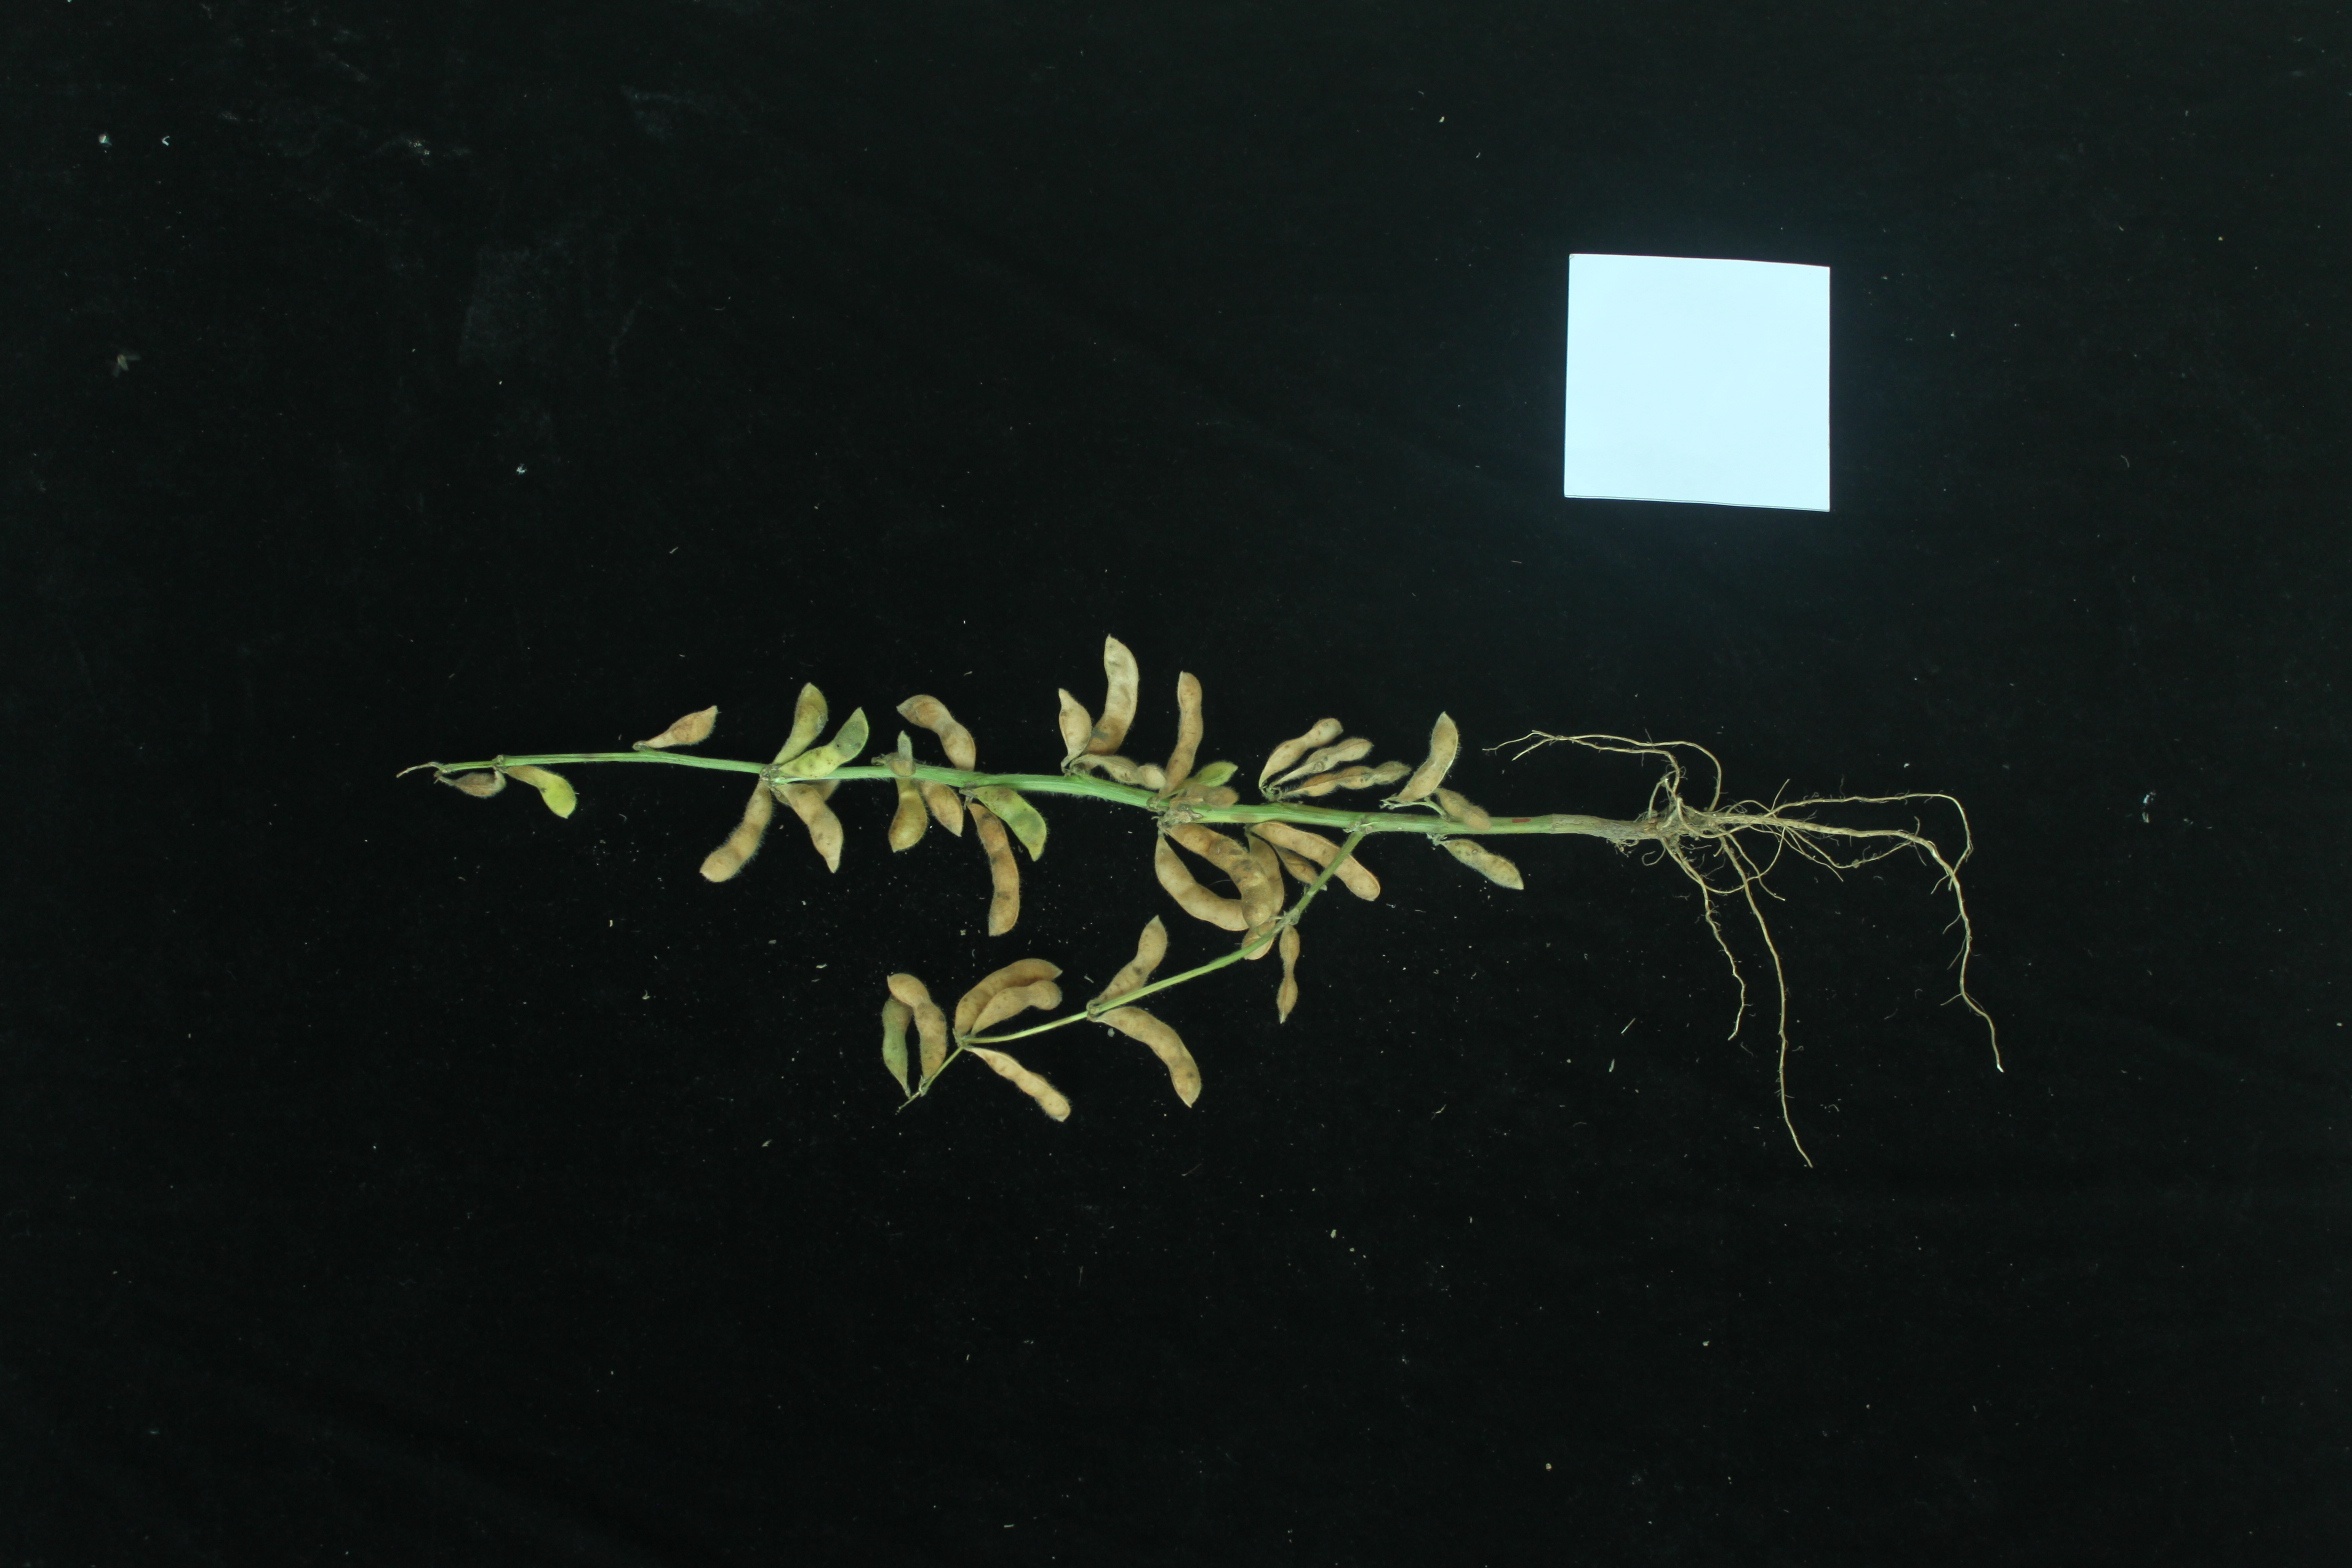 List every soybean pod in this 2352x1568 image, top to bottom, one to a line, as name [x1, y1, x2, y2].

soybean pod [1081, 637, 1137, 754]
soybean pod [1162, 672, 1200, 799]
soybean pod [775, 682, 827, 763]
soybean pod [1057, 691, 1089, 767]
soybean pod [900, 696, 974, 773]
soybean pod [638, 707, 717, 748]
soybean pod [779, 709, 866, 775]
soybean pod [1389, 714, 1459, 801]
soybean pod [1261, 720, 1342, 786]
soybean pod [1272, 740, 1371, 788]
soybean pod [1076, 757, 1166, 788]
soybean pod [884, 760, 926, 854]
soybean pod [1190, 761, 1237, 786]
soybean pod [1281, 763, 1409, 798]
soybean pod [448, 768, 506, 799]
soybean pod [501, 768, 576, 821]
soybean pod [702, 776, 773, 883]
soybean pod [776, 781, 843, 873]
soybean pod [1170, 782, 1238, 813]
soybean pod [914, 783, 963, 839]
soybean pod [961, 787, 1045, 863]
soybean pod [1433, 790, 1489, 829]
soybean pod [966, 805, 1020, 938]
soybean pod [1250, 822, 1378, 902]
soybean pod [1162, 825, 1274, 932]
soybean pod [1157, 832, 1249, 930]
soybean pod [1241, 835, 1283, 961]
soybean pod [1437, 840, 1522, 890]
soybean pod [1275, 848, 1326, 891]
soybean pod [1099, 915, 1166, 1001]
soybean pod [1276, 918, 1298, 1022]
soybean pod [955, 961, 1062, 1037]
soybean pod [887, 975, 946, 1087]
soybean pod [973, 983, 1062, 1033]
soybean pod [884, 996, 908, 1099]
soybean pod [1093, 1008, 1198, 1110]
soybean pod [965, 1050, 1069, 1121]